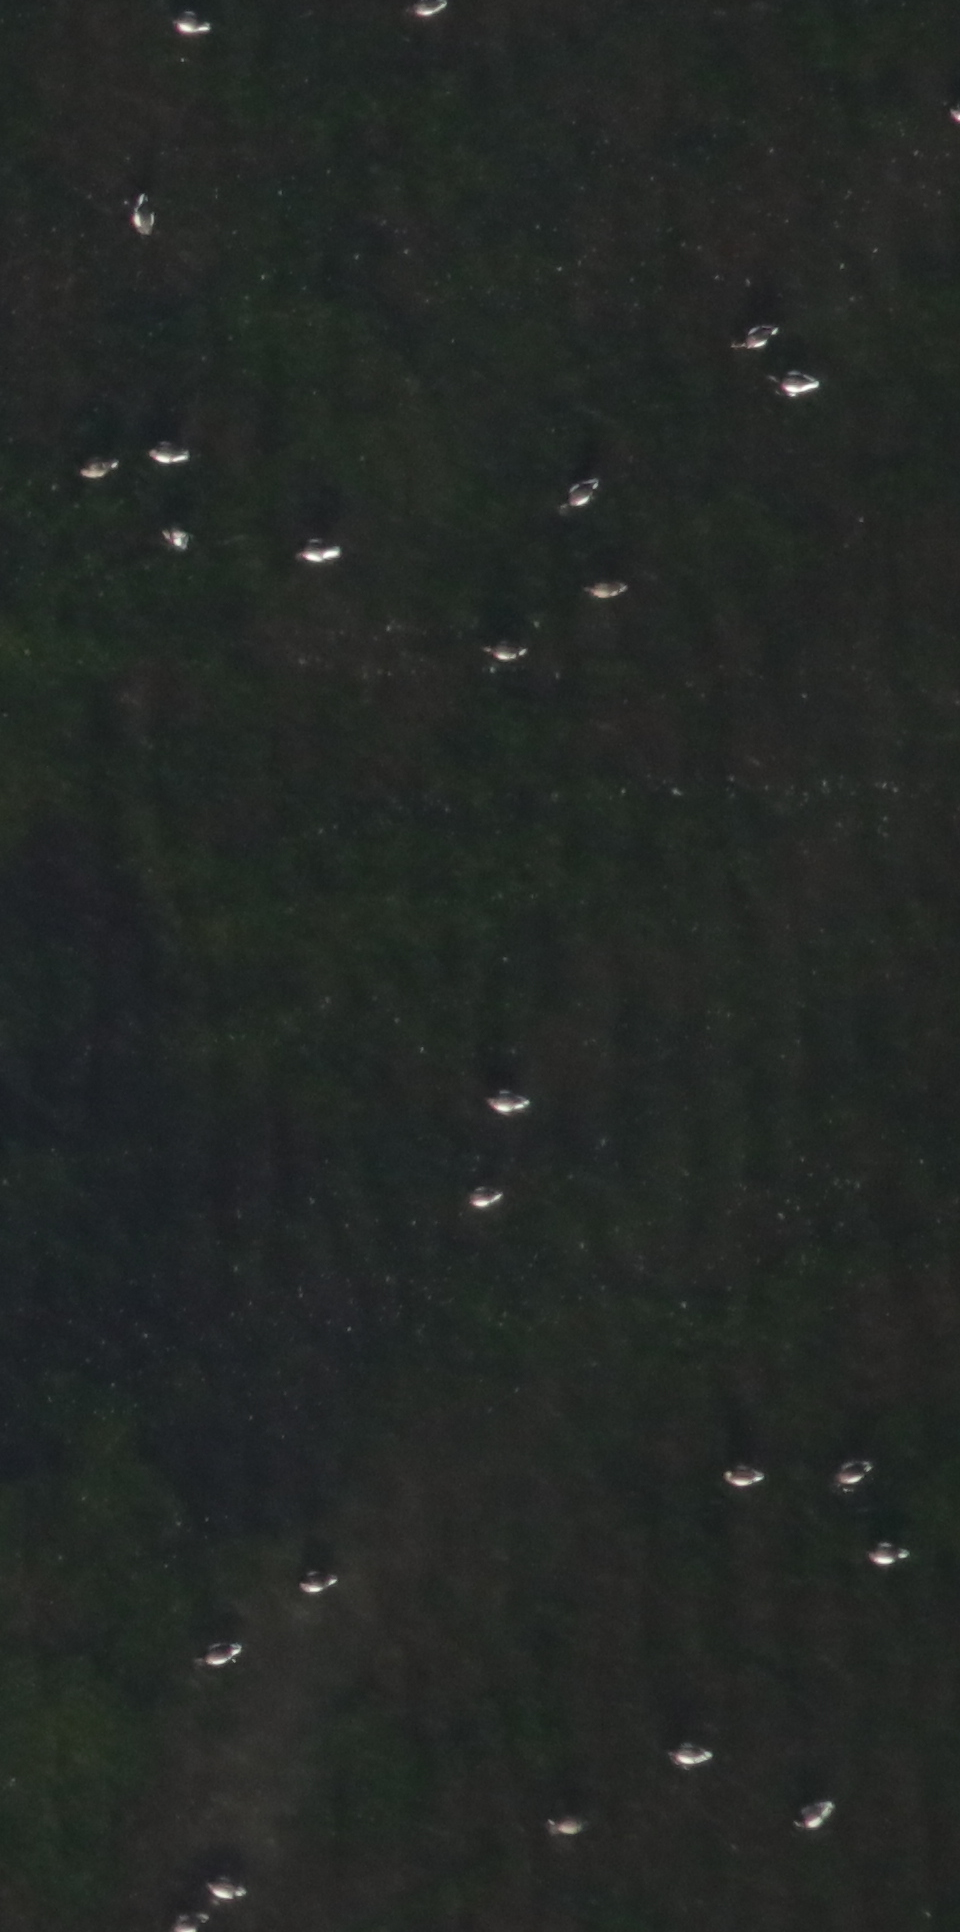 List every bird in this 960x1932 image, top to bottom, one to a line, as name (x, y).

brant (430, 7)
brant (192, 23)
brant (144, 222)
brant (755, 338)
brant (800, 383)
brant (172, 457)
brant (97, 467)
brant (579, 496)
brant (179, 540)
brant (319, 551)
brant (607, 588)
brant (505, 652)
brant (506, 1101)
brant (484, 1197)
brant (850, 1474)
brant (743, 1477)
brant (887, 1555)
brant (317, 1581)
brant (687, 1755)
brant (812, 1817)
brant (224, 1890)
brant (185, 1927)